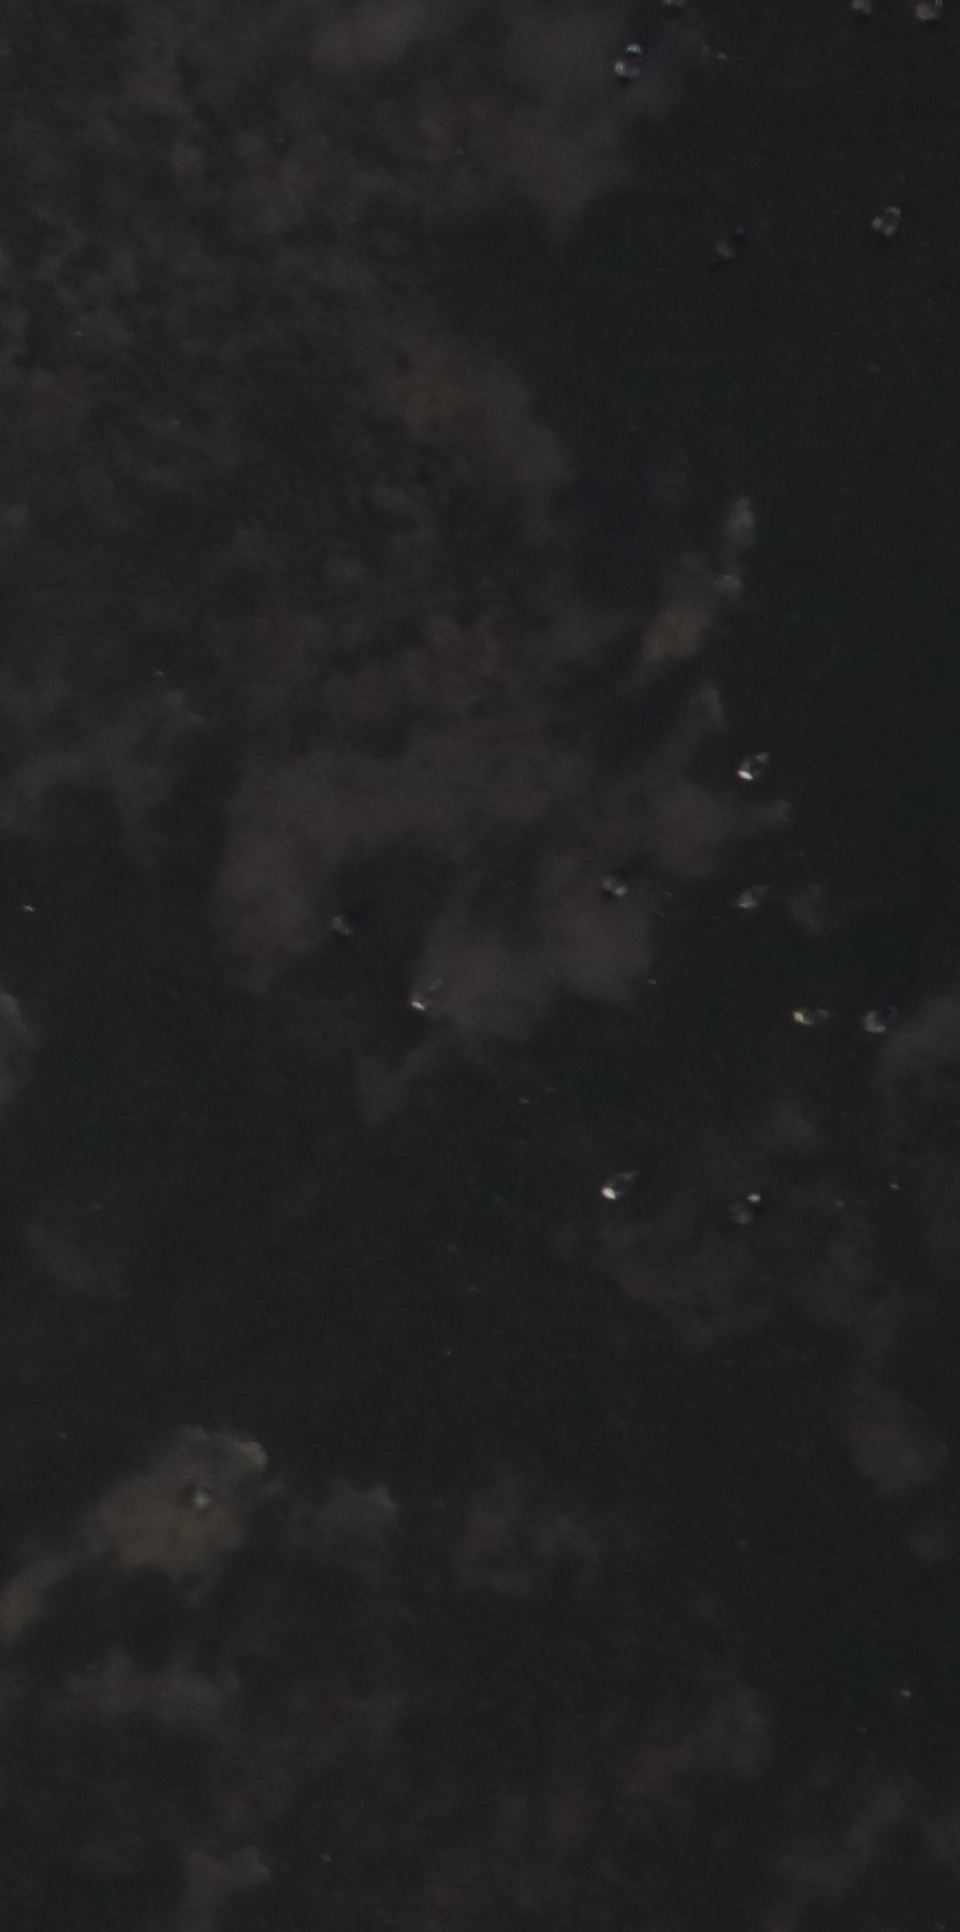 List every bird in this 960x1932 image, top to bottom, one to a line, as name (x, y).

brant (864, 6)
brant (924, 7)
brant (632, 62)
brant (886, 216)
brant (726, 254)
brant (740, 759)
brant (611, 883)
other bird (750, 898)
brant (429, 1006)
brant (812, 1014)
brant (877, 1018)
brant (624, 1188)
brant (746, 1212)